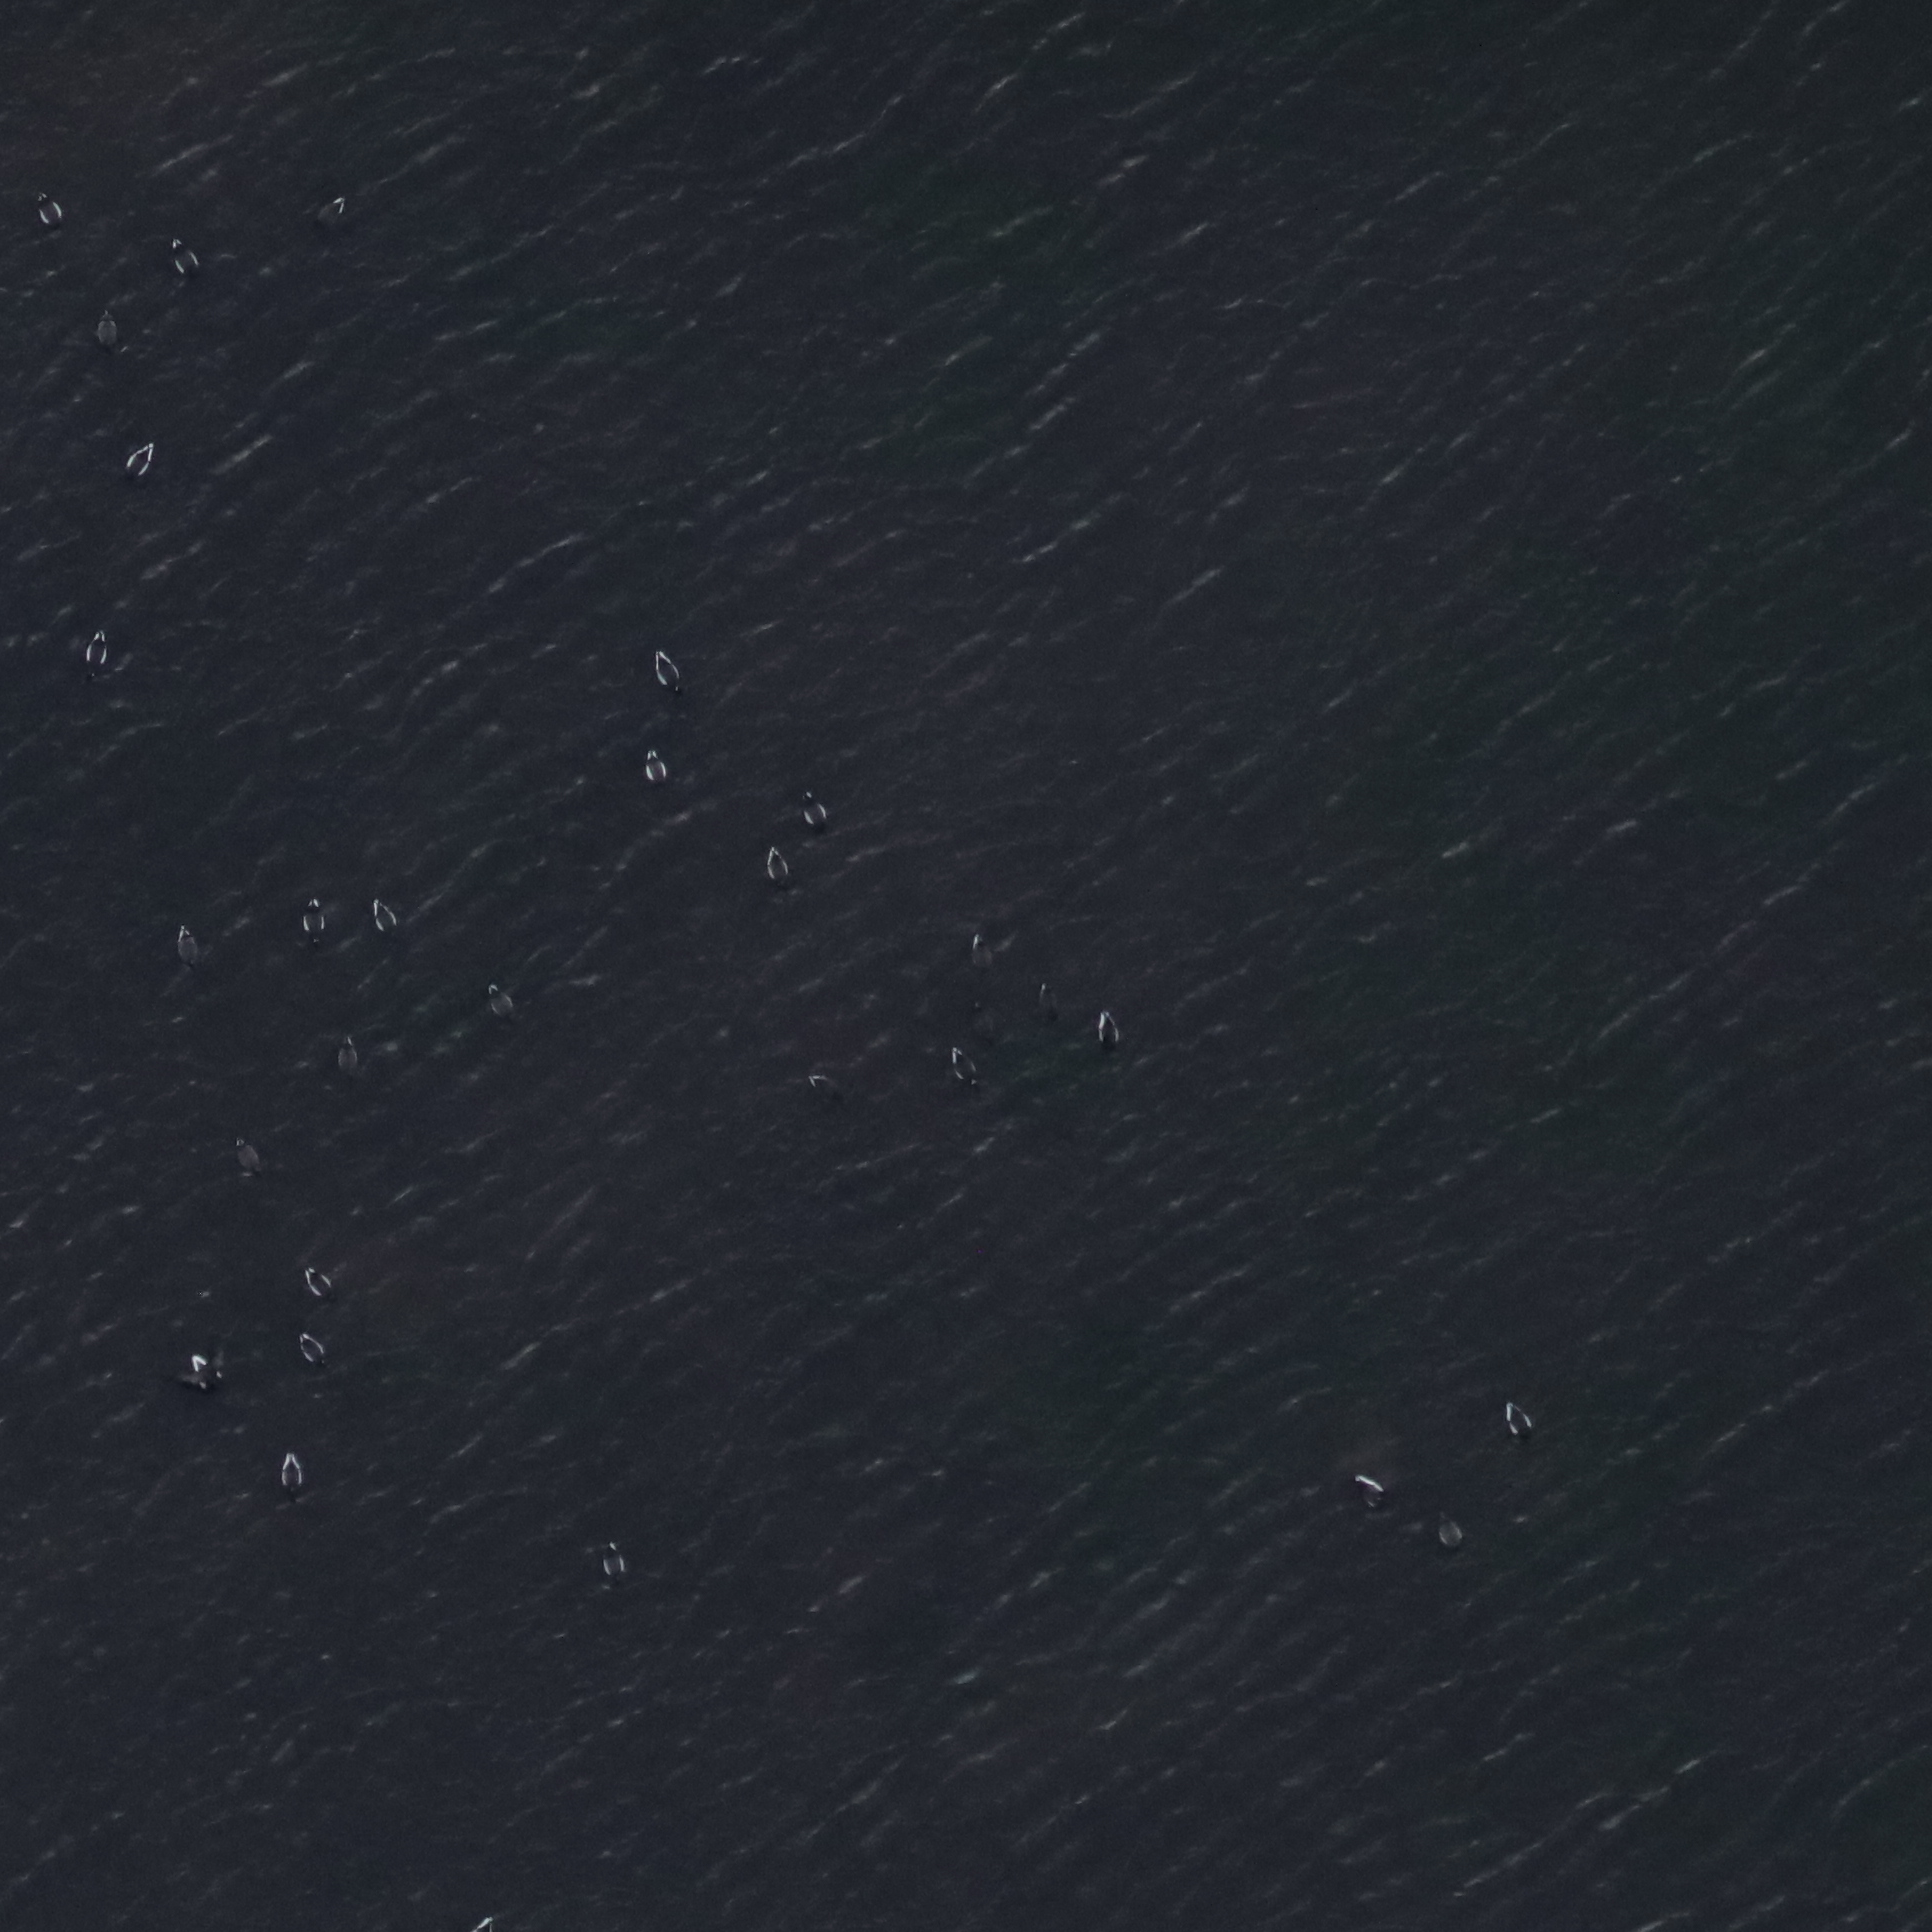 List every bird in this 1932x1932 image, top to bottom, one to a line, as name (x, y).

brant (327, 212)
brant (50, 213)
brant (185, 264)
brant (105, 328)
brant (139, 465)
brant (97, 654)
brant (668, 673)
brant (657, 770)
brant (815, 814)
brant (781, 872)
brant (382, 914)
brant (309, 918)
brant (189, 949)
brant (979, 953)
brant (1048, 1000)
brant (502, 1003)
brant (985, 1026)
brant (1106, 1032)
brant (348, 1055)
brant (961, 1071)
brant (822, 1085)
brant (248, 1156)
brant (320, 1282)
brant (314, 1348)
brant (207, 1373)
brant (1518, 1421)
brant (294, 1479)
brant (1369, 1487)
brant (1449, 1532)
brant (612, 1561)